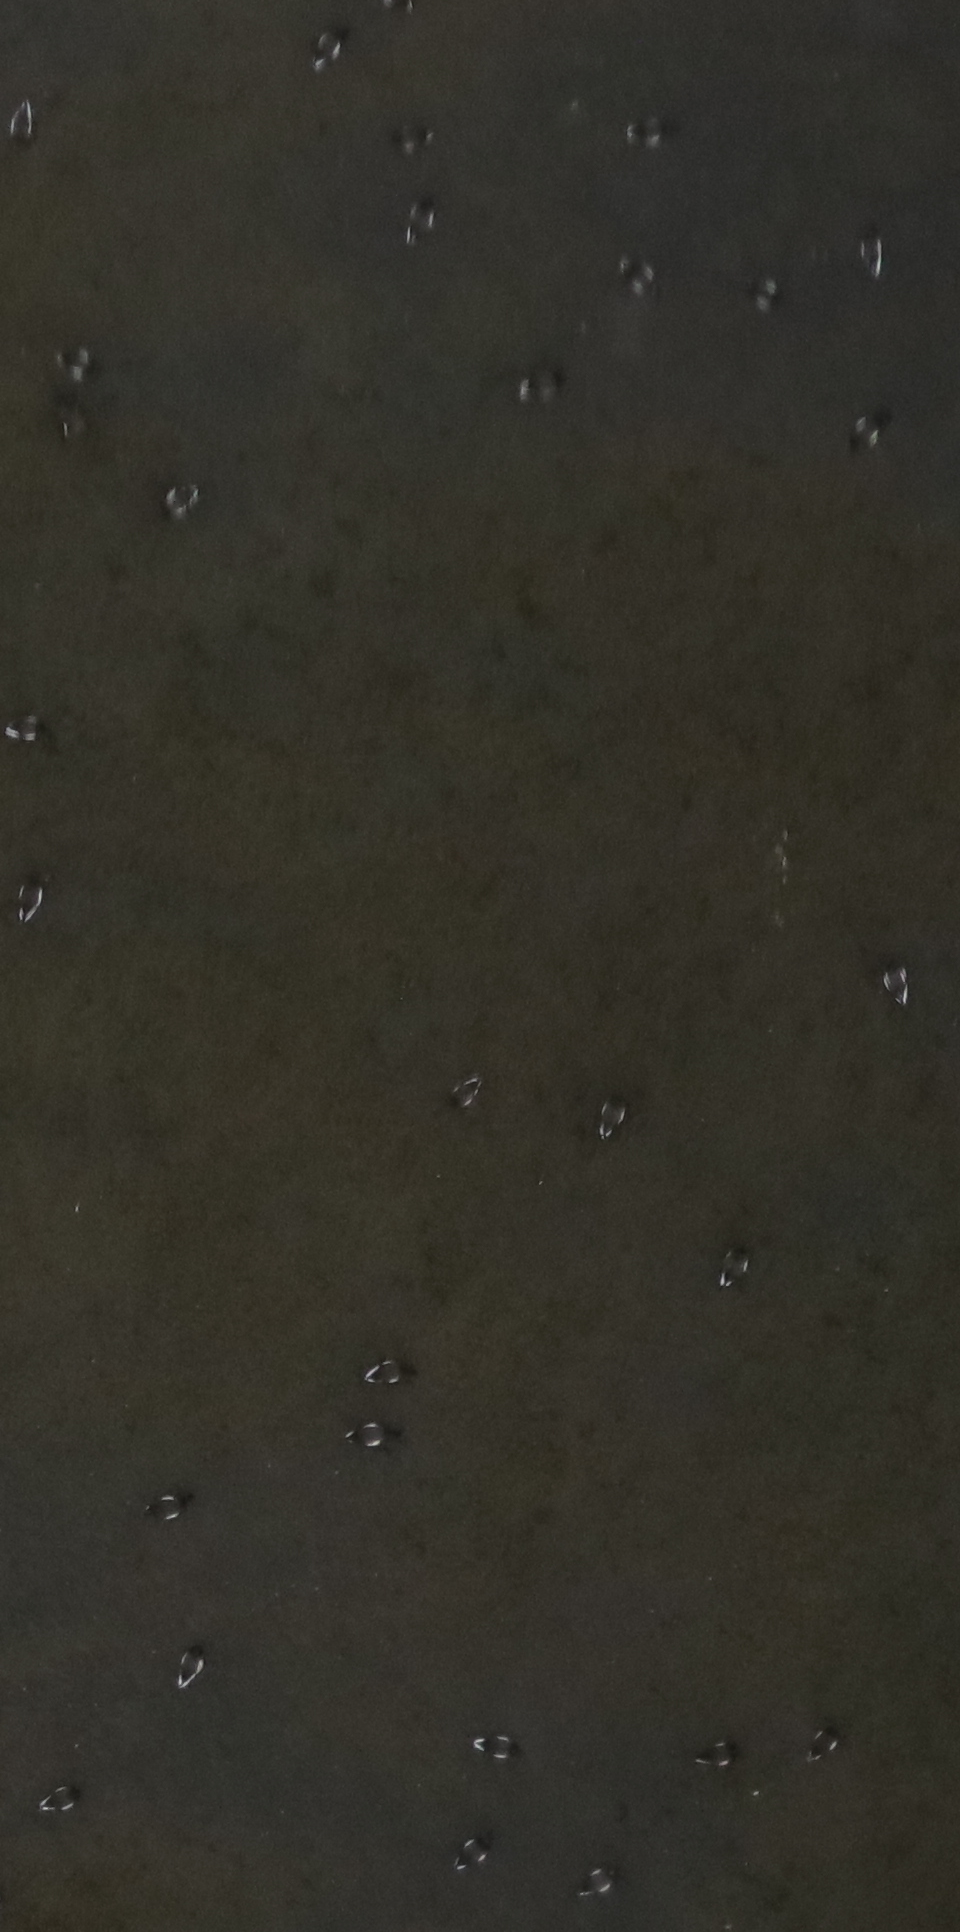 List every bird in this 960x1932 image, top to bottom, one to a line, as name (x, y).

brant (329, 48)
brant (22, 125)
brant (644, 131)
brant (416, 148)
brant (421, 219)
brant (880, 254)
brant (630, 277)
brant (765, 298)
brant (80, 365)
brant (538, 388)
brant (77, 419)
brant (869, 433)
brant (179, 494)
brant (26, 731)
brant (31, 901)
brant (896, 983)
brant (463, 1092)
brant (610, 1117)
brant (733, 1268)
brant (386, 1369)
brant (373, 1434)
brant (170, 1507)
brant (190, 1664)
brant (497, 1746)
brant (822, 1746)
brant (717, 1751)
brant (58, 1797)
brant (474, 1852)
brant (598, 1880)